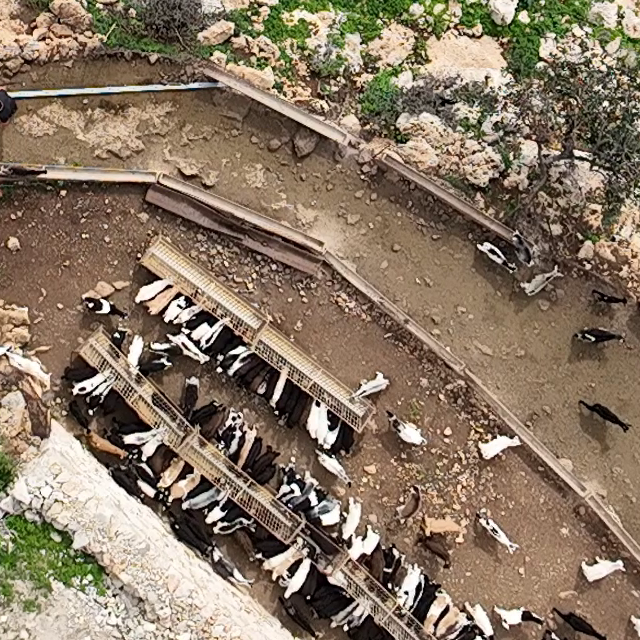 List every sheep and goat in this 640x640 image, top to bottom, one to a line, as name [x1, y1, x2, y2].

goat [0, 164, 48, 178]
goat [511, 230, 534, 268]
goat [477, 241, 515, 274]
goat [518, 266, 563, 295]
goat [134, 277, 172, 304]
goat [143, 285, 181, 315]
goat [161, 288, 202, 322]
goat [591, 288, 628, 308]
goat [84, 297, 129, 320]
goat [174, 304, 203, 324]
goat [181, 308, 216, 332]
goat [191, 312, 227, 338]
goat [200, 319, 231, 350]
goat [208, 324, 239, 354]
goat [574, 327, 626, 344]
goat [217, 328, 248, 362]
goat [111, 329, 127, 358]
goat [166, 333, 210, 364]
goat [126, 334, 143, 379]
goat [144, 342, 183, 356]
goat [0, 345, 14, 363]
goat [214, 345, 248, 371]
goat [226, 351, 262, 375]
goat [5, 352, 50, 384]
goat [136, 357, 173, 382]
goat [60, 358, 106, 379]
goat [233, 358, 264, 380]
goat [241, 360, 268, 385]
goat [248, 361, 277, 391]
goat [265, 364, 282, 399]
goat [72, 367, 112, 396]
goat [256, 367, 277, 394]
goat [269, 367, 289, 408]
goat [272, 369, 294, 416]
goat [349, 370, 390, 400]
goat [85, 374, 119, 415]
goat [180, 375, 198, 419]
goat [279, 375, 303, 425]
goat [299, 384, 315, 428]
goat [102, 385, 133, 416]
goat [307, 387, 322, 439]
goat [152, 390, 178, 420]
goat [285, 391, 308, 428]
goat [316, 392, 330, 443]
goat [186, 399, 223, 434]
goat [68, 400, 91, 432]
goat [580, 400, 631, 434]
goat [198, 405, 230, 447]
goat [323, 407, 342, 449]
goat [217, 408, 241, 450]
goat [385, 410, 427, 447]
goat [342, 414, 357, 452]
goat [327, 420, 346, 456]
goat [227, 421, 246, 464]
goat [122, 423, 167, 445]
goat [231, 425, 257, 478]
goat [128, 428, 169, 460]
goat [86, 432, 129, 458]
goat [479, 434, 519, 459]
goat [242, 436, 263, 473]
goat [244, 445, 280, 484]
goat [314, 449, 354, 488]
goat [157, 456, 184, 488]
goat [281, 457, 295, 487]
goat [132, 462, 158, 487]
goat [248, 464, 277, 489]
goat [167, 466, 203, 501]
goat [108, 467, 137, 496]
goat [182, 475, 227, 511]
goat [280, 478, 318, 517]
goat [136, 480, 171, 510]
goat [273, 480, 305, 504]
goat [397, 485, 422, 524]
goat [205, 488, 239, 524]
goat [292, 488, 328, 515]
goat [226, 496, 252, 521]
goat [306, 496, 337, 520]
goat [339, 497, 361, 545]
goat [306, 504, 341, 528]
goat [167, 512, 212, 556]
goat [181, 512, 216, 546]
goat [422, 514, 468, 535]
goat [477, 515, 518, 553]
goat [213, 518, 256, 533]
goat [301, 523, 341, 555]
goat [351, 523, 380, 574]
goat [235, 531, 260, 561]
goat [346, 534, 364, 560]
goat [419, 536, 452, 569]
goat [261, 537, 302, 570]
goat [256, 540, 285, 549]
goat [368, 542, 385, 592]
goat [211, 544, 255, 588]
goat [381, 545, 400, 602]
goat [271, 548, 309, 580]
goat [283, 550, 315, 598]
goat [388, 554, 406, 589]
goat [581, 557, 621, 585]
goat [282, 558, 304, 581]
goat [301, 561, 317, 600]
goat [394, 563, 408, 592]
goat [397, 564, 419, 604]
goat [396, 573, 423, 619]
goat [406, 582, 438, 628]
goat [309, 583, 335, 602]
goat [314, 587, 344, 610]
goat [314, 591, 360, 618]
goat [422, 593, 451, 635]
goat [279, 595, 319, 639]
goat [329, 596, 363, 628]
goat [343, 599, 372, 631]
goat [465, 600, 496, 639]
goat [630, 604, 639, 639]
goat [493, 605, 545, 629]
goat [435, 606, 456, 638]
goat [553, 607, 607, 639]
goat [354, 609, 379, 639]
goat [439, 613, 471, 639]
goat [453, 626, 476, 639]